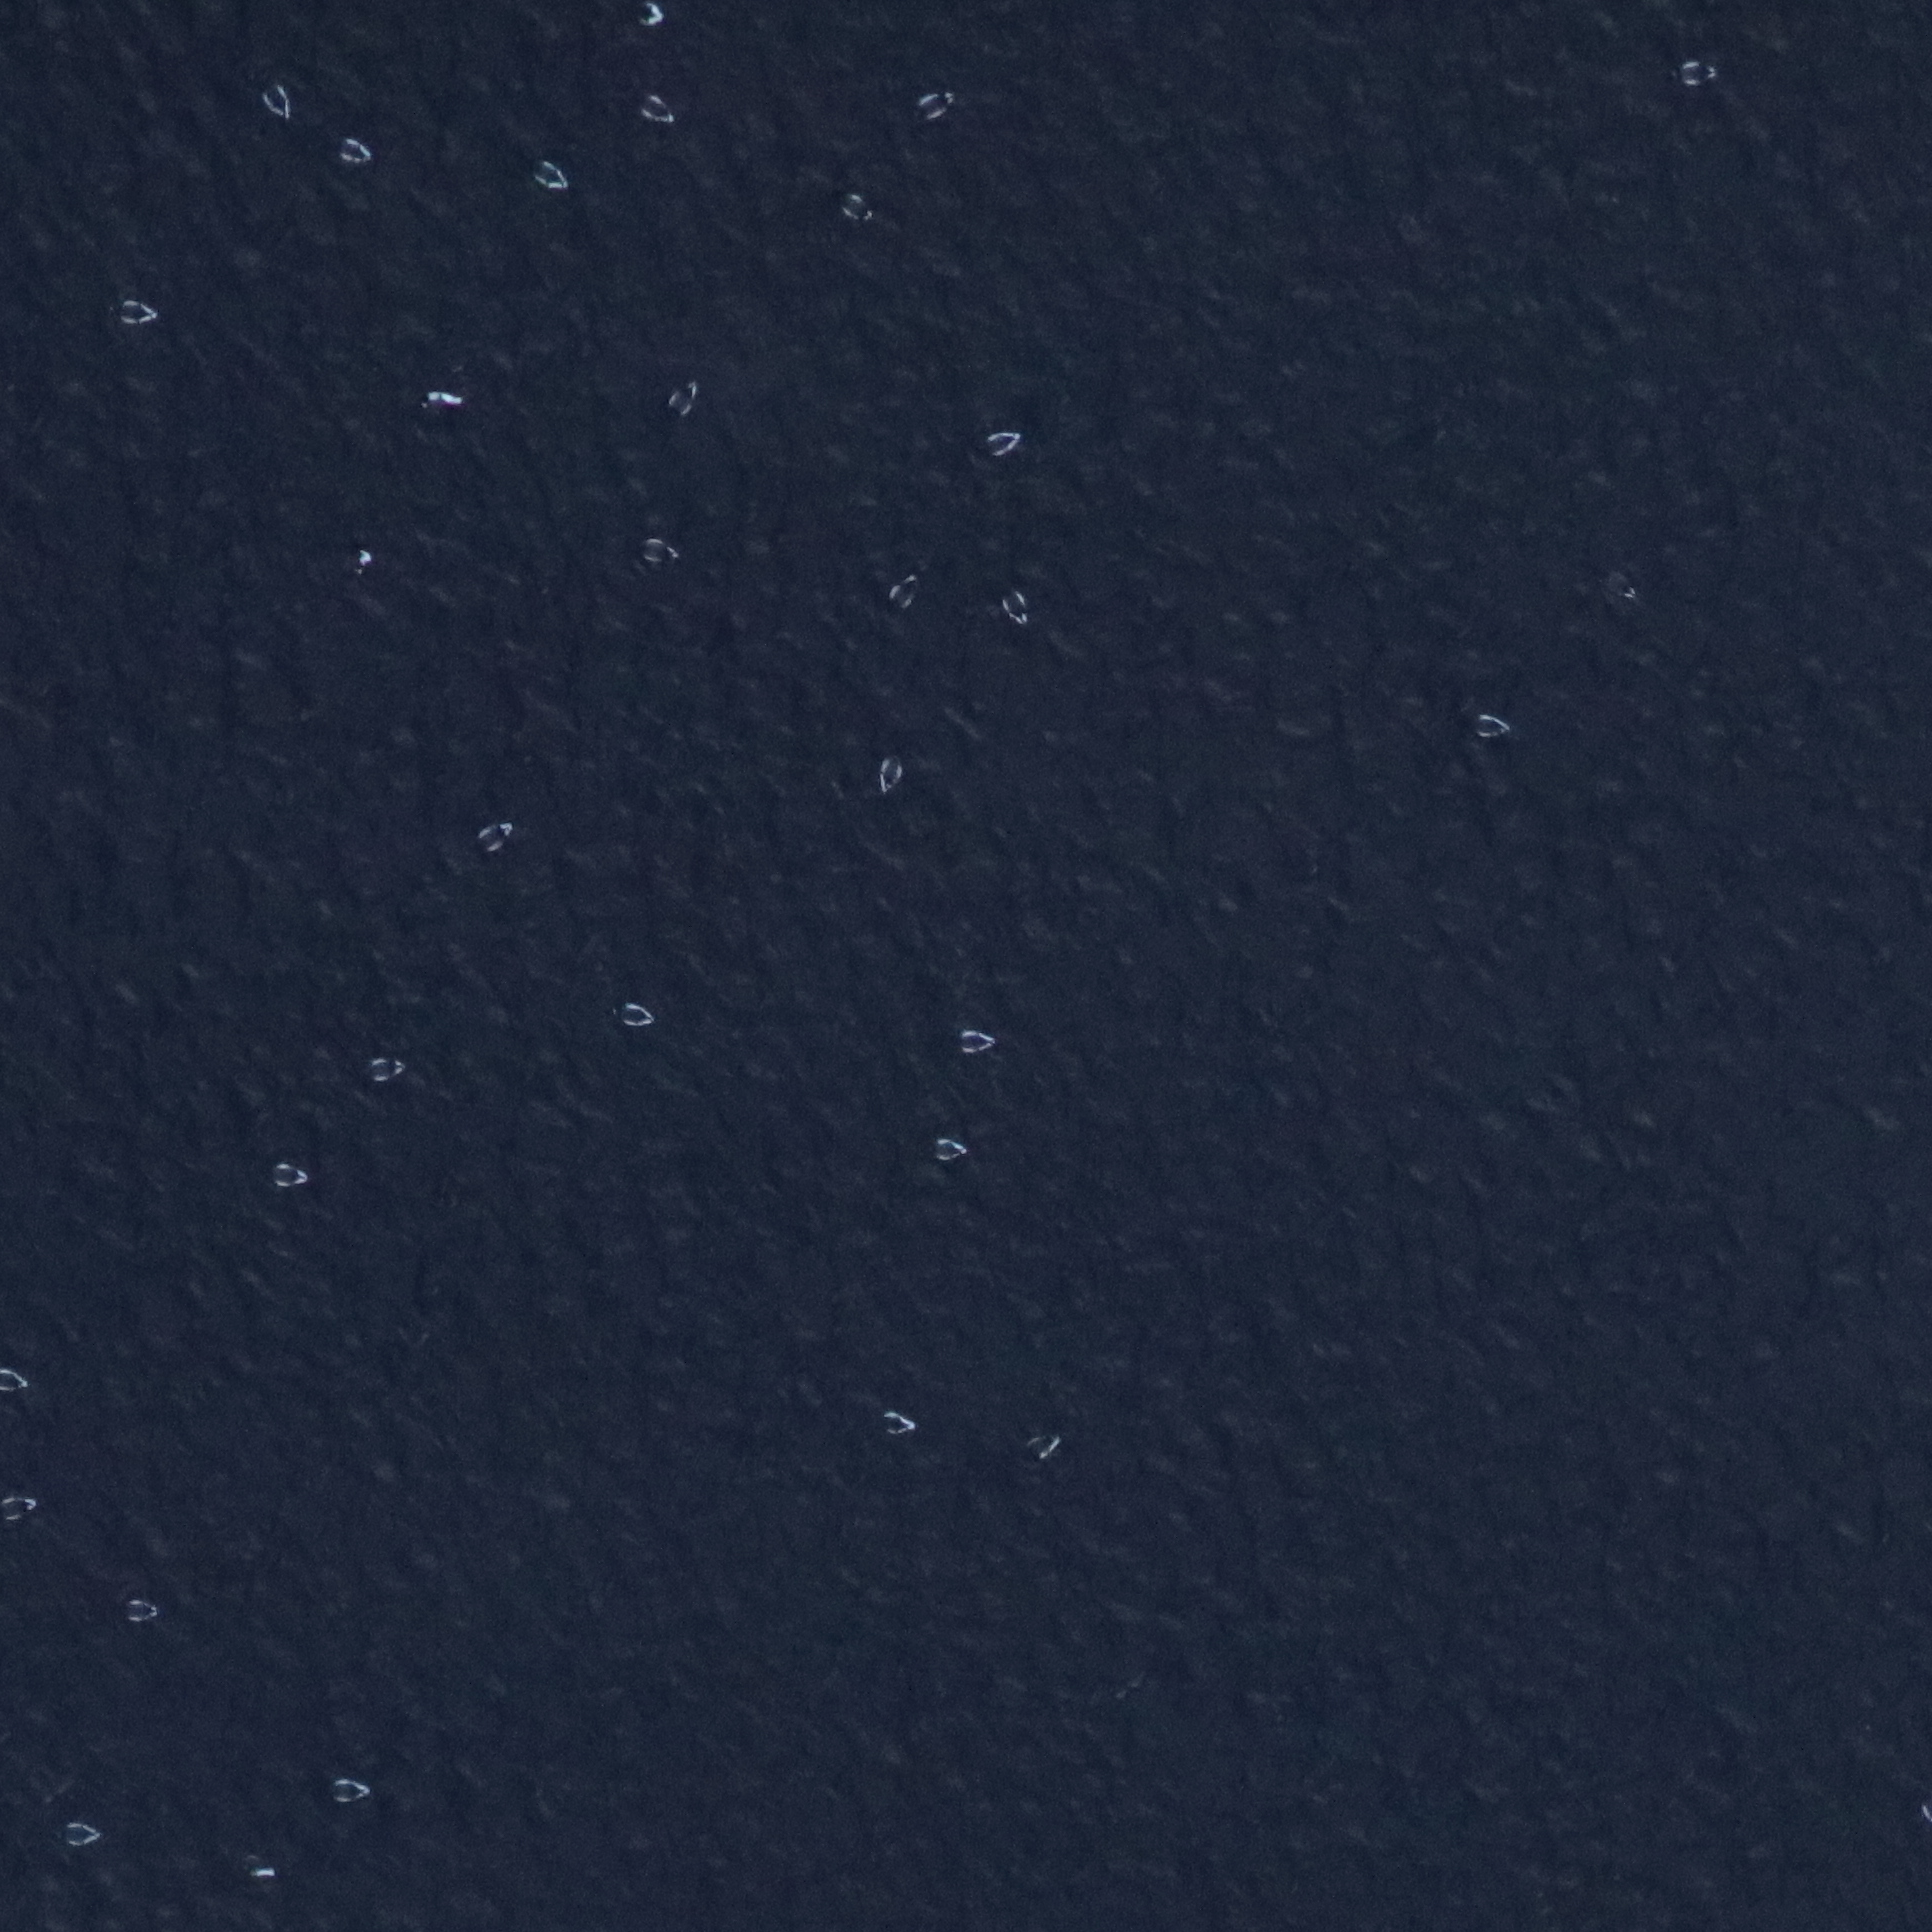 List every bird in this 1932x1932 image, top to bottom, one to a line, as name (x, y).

brant (643, 12)
brant (1695, 73)
brant (273, 97)
brant (932, 105)
brant (655, 109)
brant (352, 151)
brant (546, 171)
brant (854, 206)
brant (134, 310)
brant (679, 399)
brant (442, 405)
brant (998, 443)
brant (656, 549)
brant (363, 557)
brant (1621, 585)
brant (902, 592)
brant (1014, 603)
brant (1487, 727)
brant (890, 771)
brant (493, 836)
brant (632, 1013)
brant (975, 1041)
brant (383, 1069)
brant (947, 1150)
brant (285, 1175)
brant (7, 1381)
brant (897, 1422)
brant (1043, 1445)
brant (15, 1508)
brant (139, 1611)
brant (347, 1792)
brant (76, 1835)
brant (259, 1865)